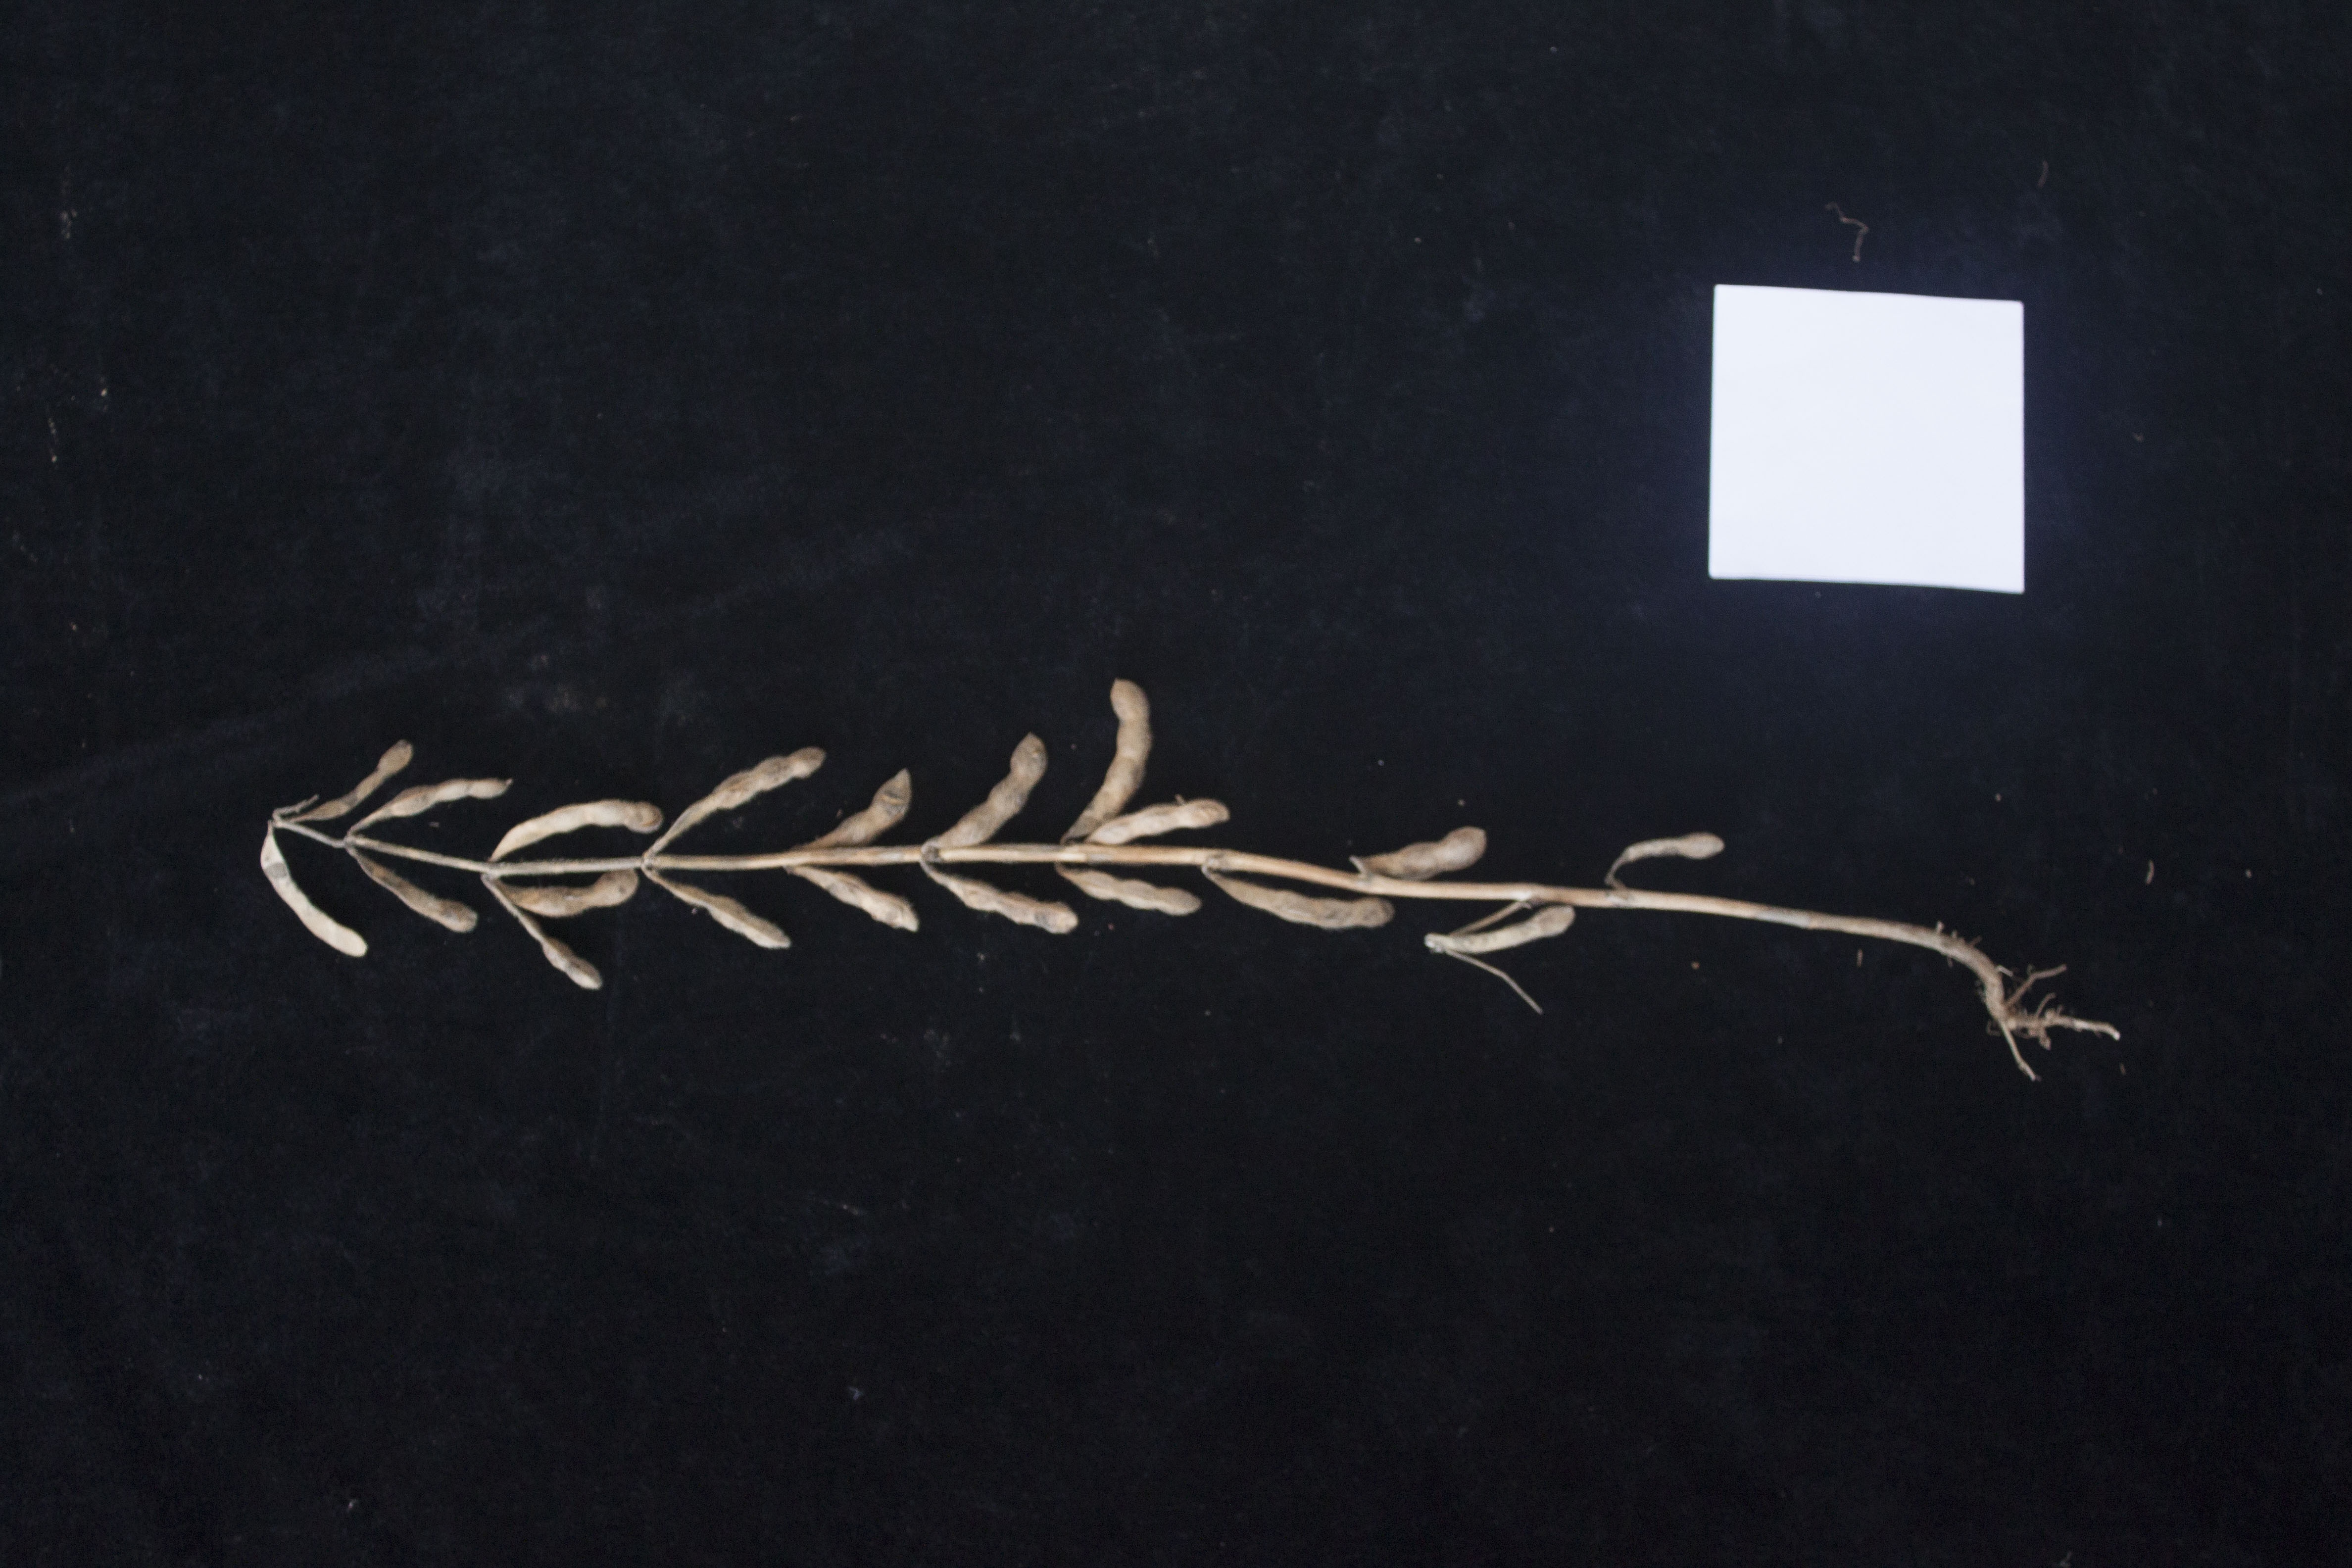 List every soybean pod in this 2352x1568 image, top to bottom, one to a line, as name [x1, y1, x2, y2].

soybean pod [1068, 682, 1152, 839]
soybean pod [928, 735, 1045, 848]
soybean pod [648, 749, 825, 857]
soybean pod [799, 771, 910, 850]
soybean pod [348, 781, 509, 833]
soybean pod [490, 800, 661, 864]
soybean pod [1085, 802, 1229, 844]
soybean pod [260, 826, 367, 957]
soybean pod [1357, 830, 1485, 879]
soybean pod [1609, 835, 1723, 877]
soybean pod [353, 854, 477, 934]
soybean pod [921, 861, 1078, 935]
soybean pod [1059, 867, 1202, 916]
soybean pod [791, 868, 917, 931]
soybean pod [497, 871, 638, 918]
soybean pod [1205, 872, 1395, 930]
soybean pod [482, 876, 602, 991]
soybean pod [654, 878, 790, 948]
soybean pod [1426, 909, 1572, 952]